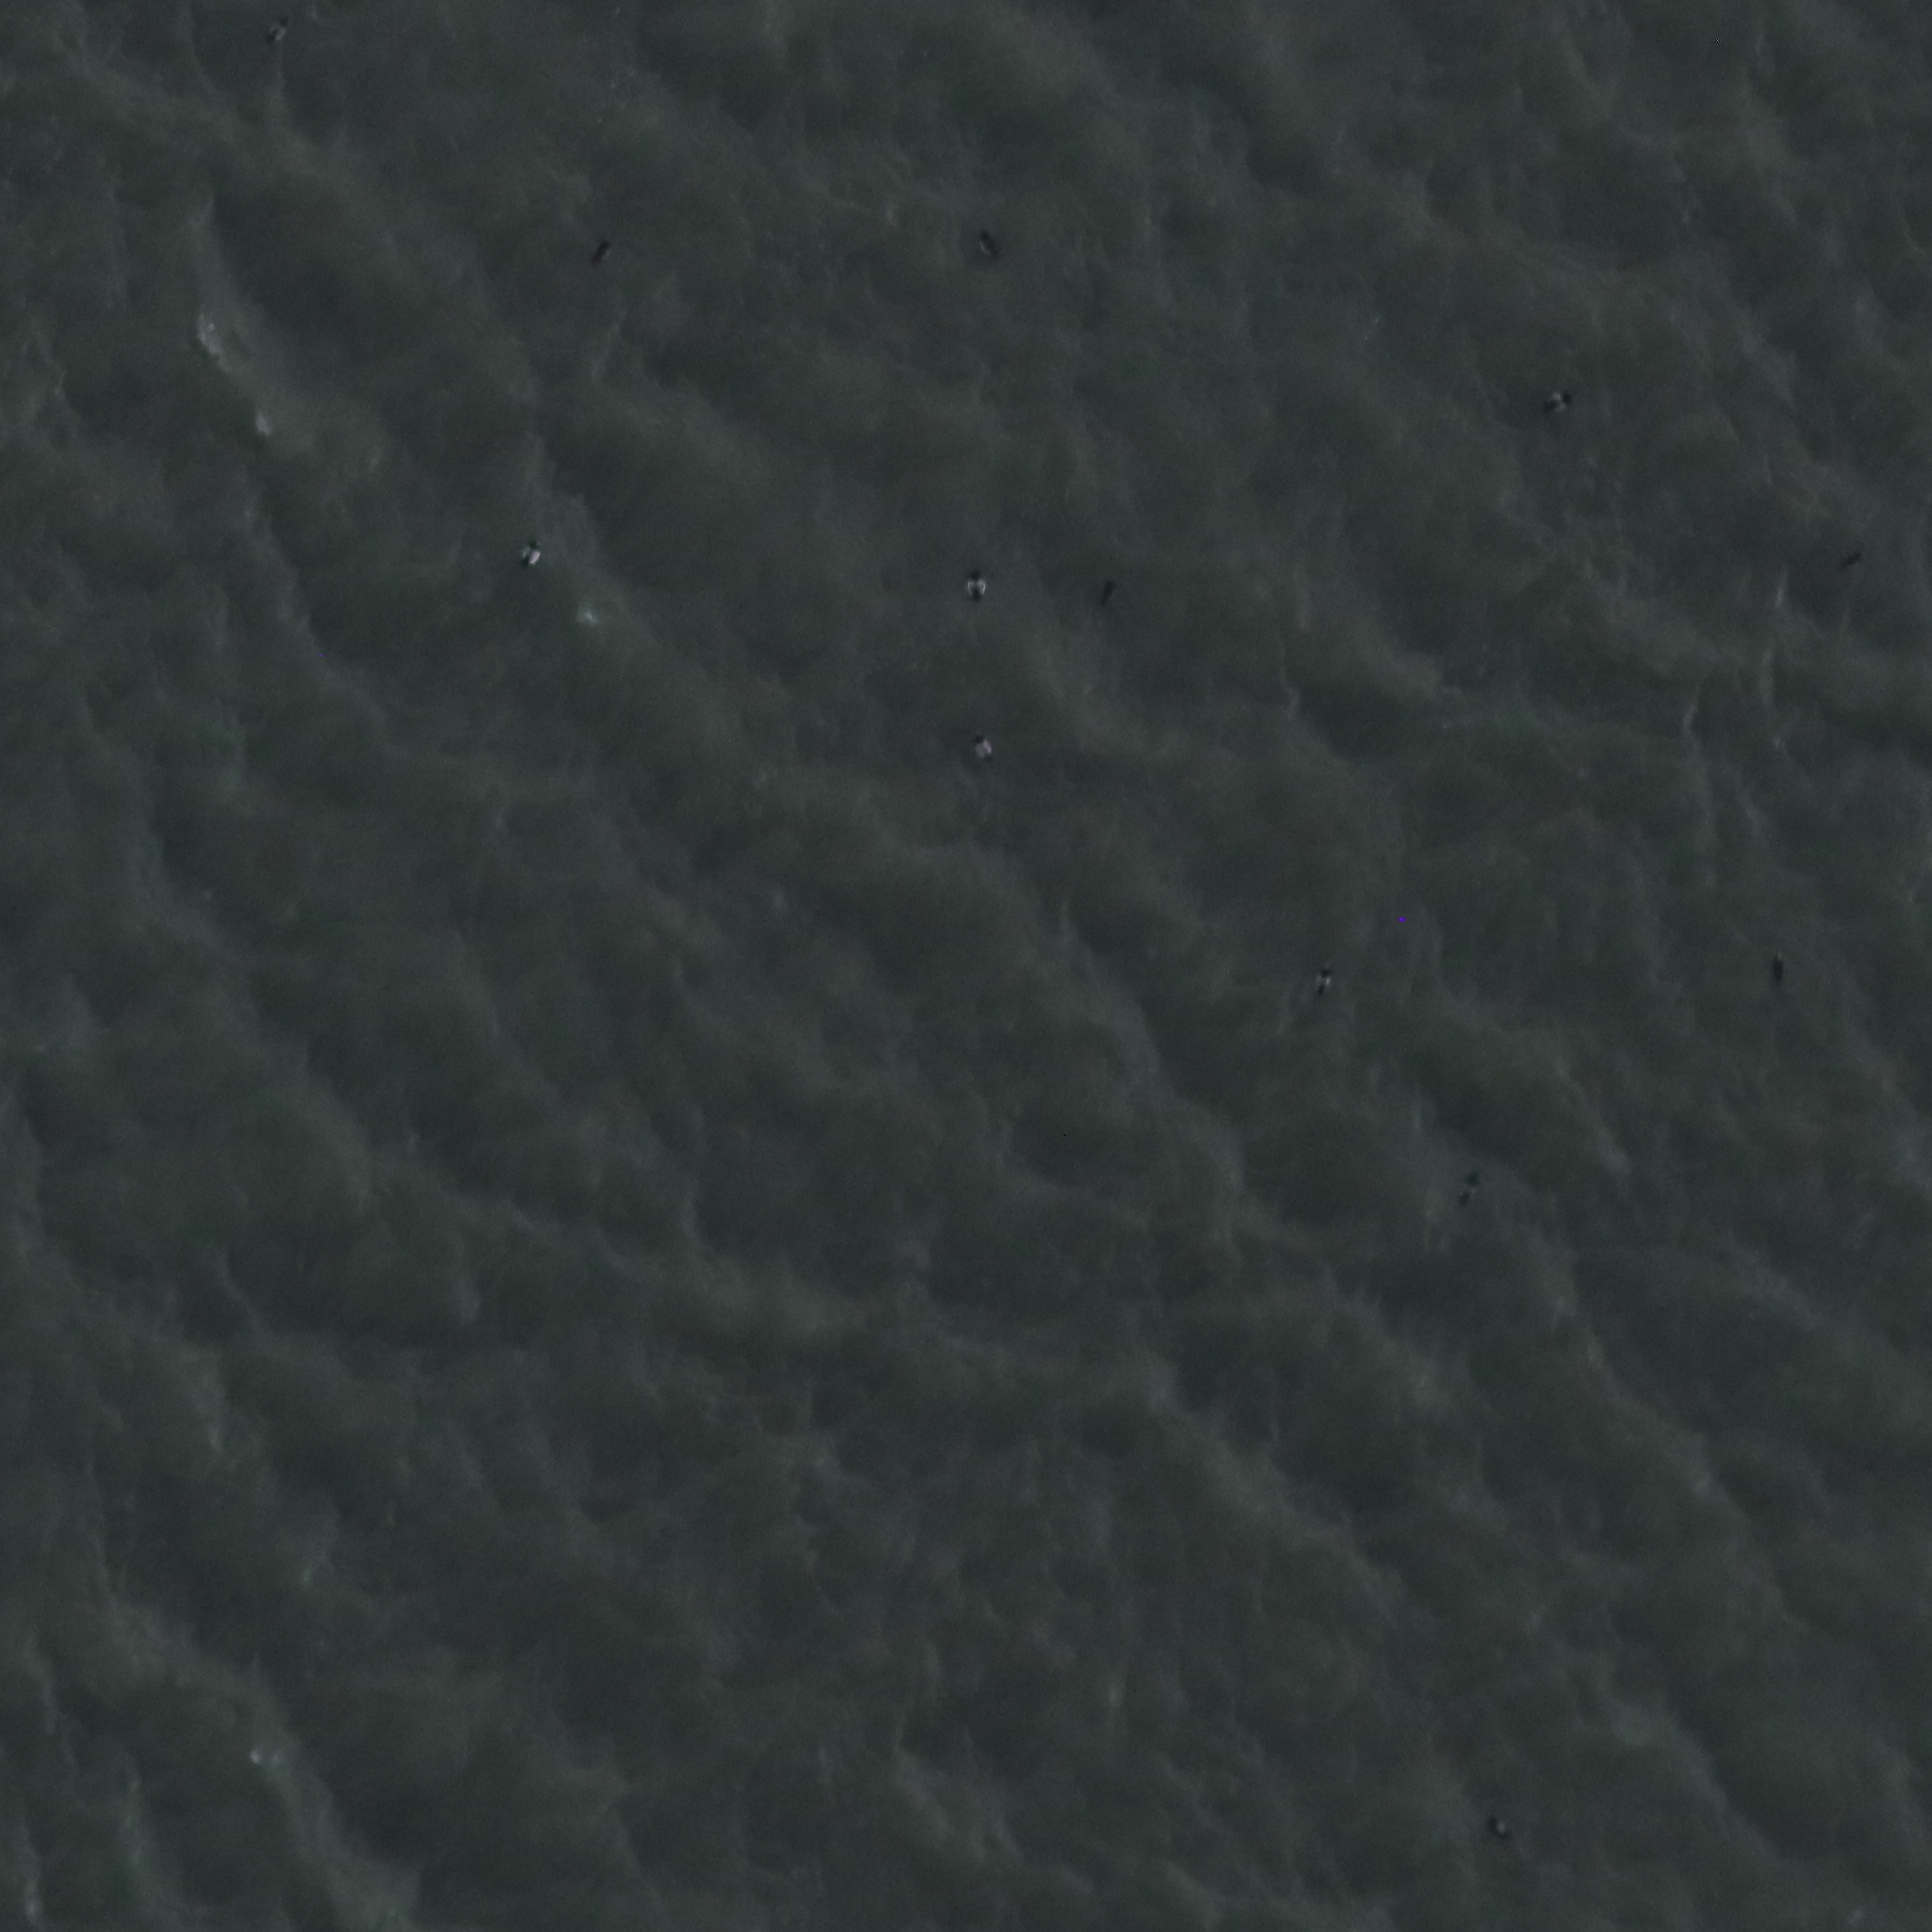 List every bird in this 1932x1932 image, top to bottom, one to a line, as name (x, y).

other bird (274, 32)
other bird (989, 245)
other bird (599, 252)
other bird (1555, 403)
other bird (529, 554)
other bird (1850, 563)
other bird (973, 581)
other bird (1106, 593)
other bird (983, 744)
other bird (1777, 969)
other bird (1323, 978)
other bird (1468, 1186)
other bird (1500, 1829)